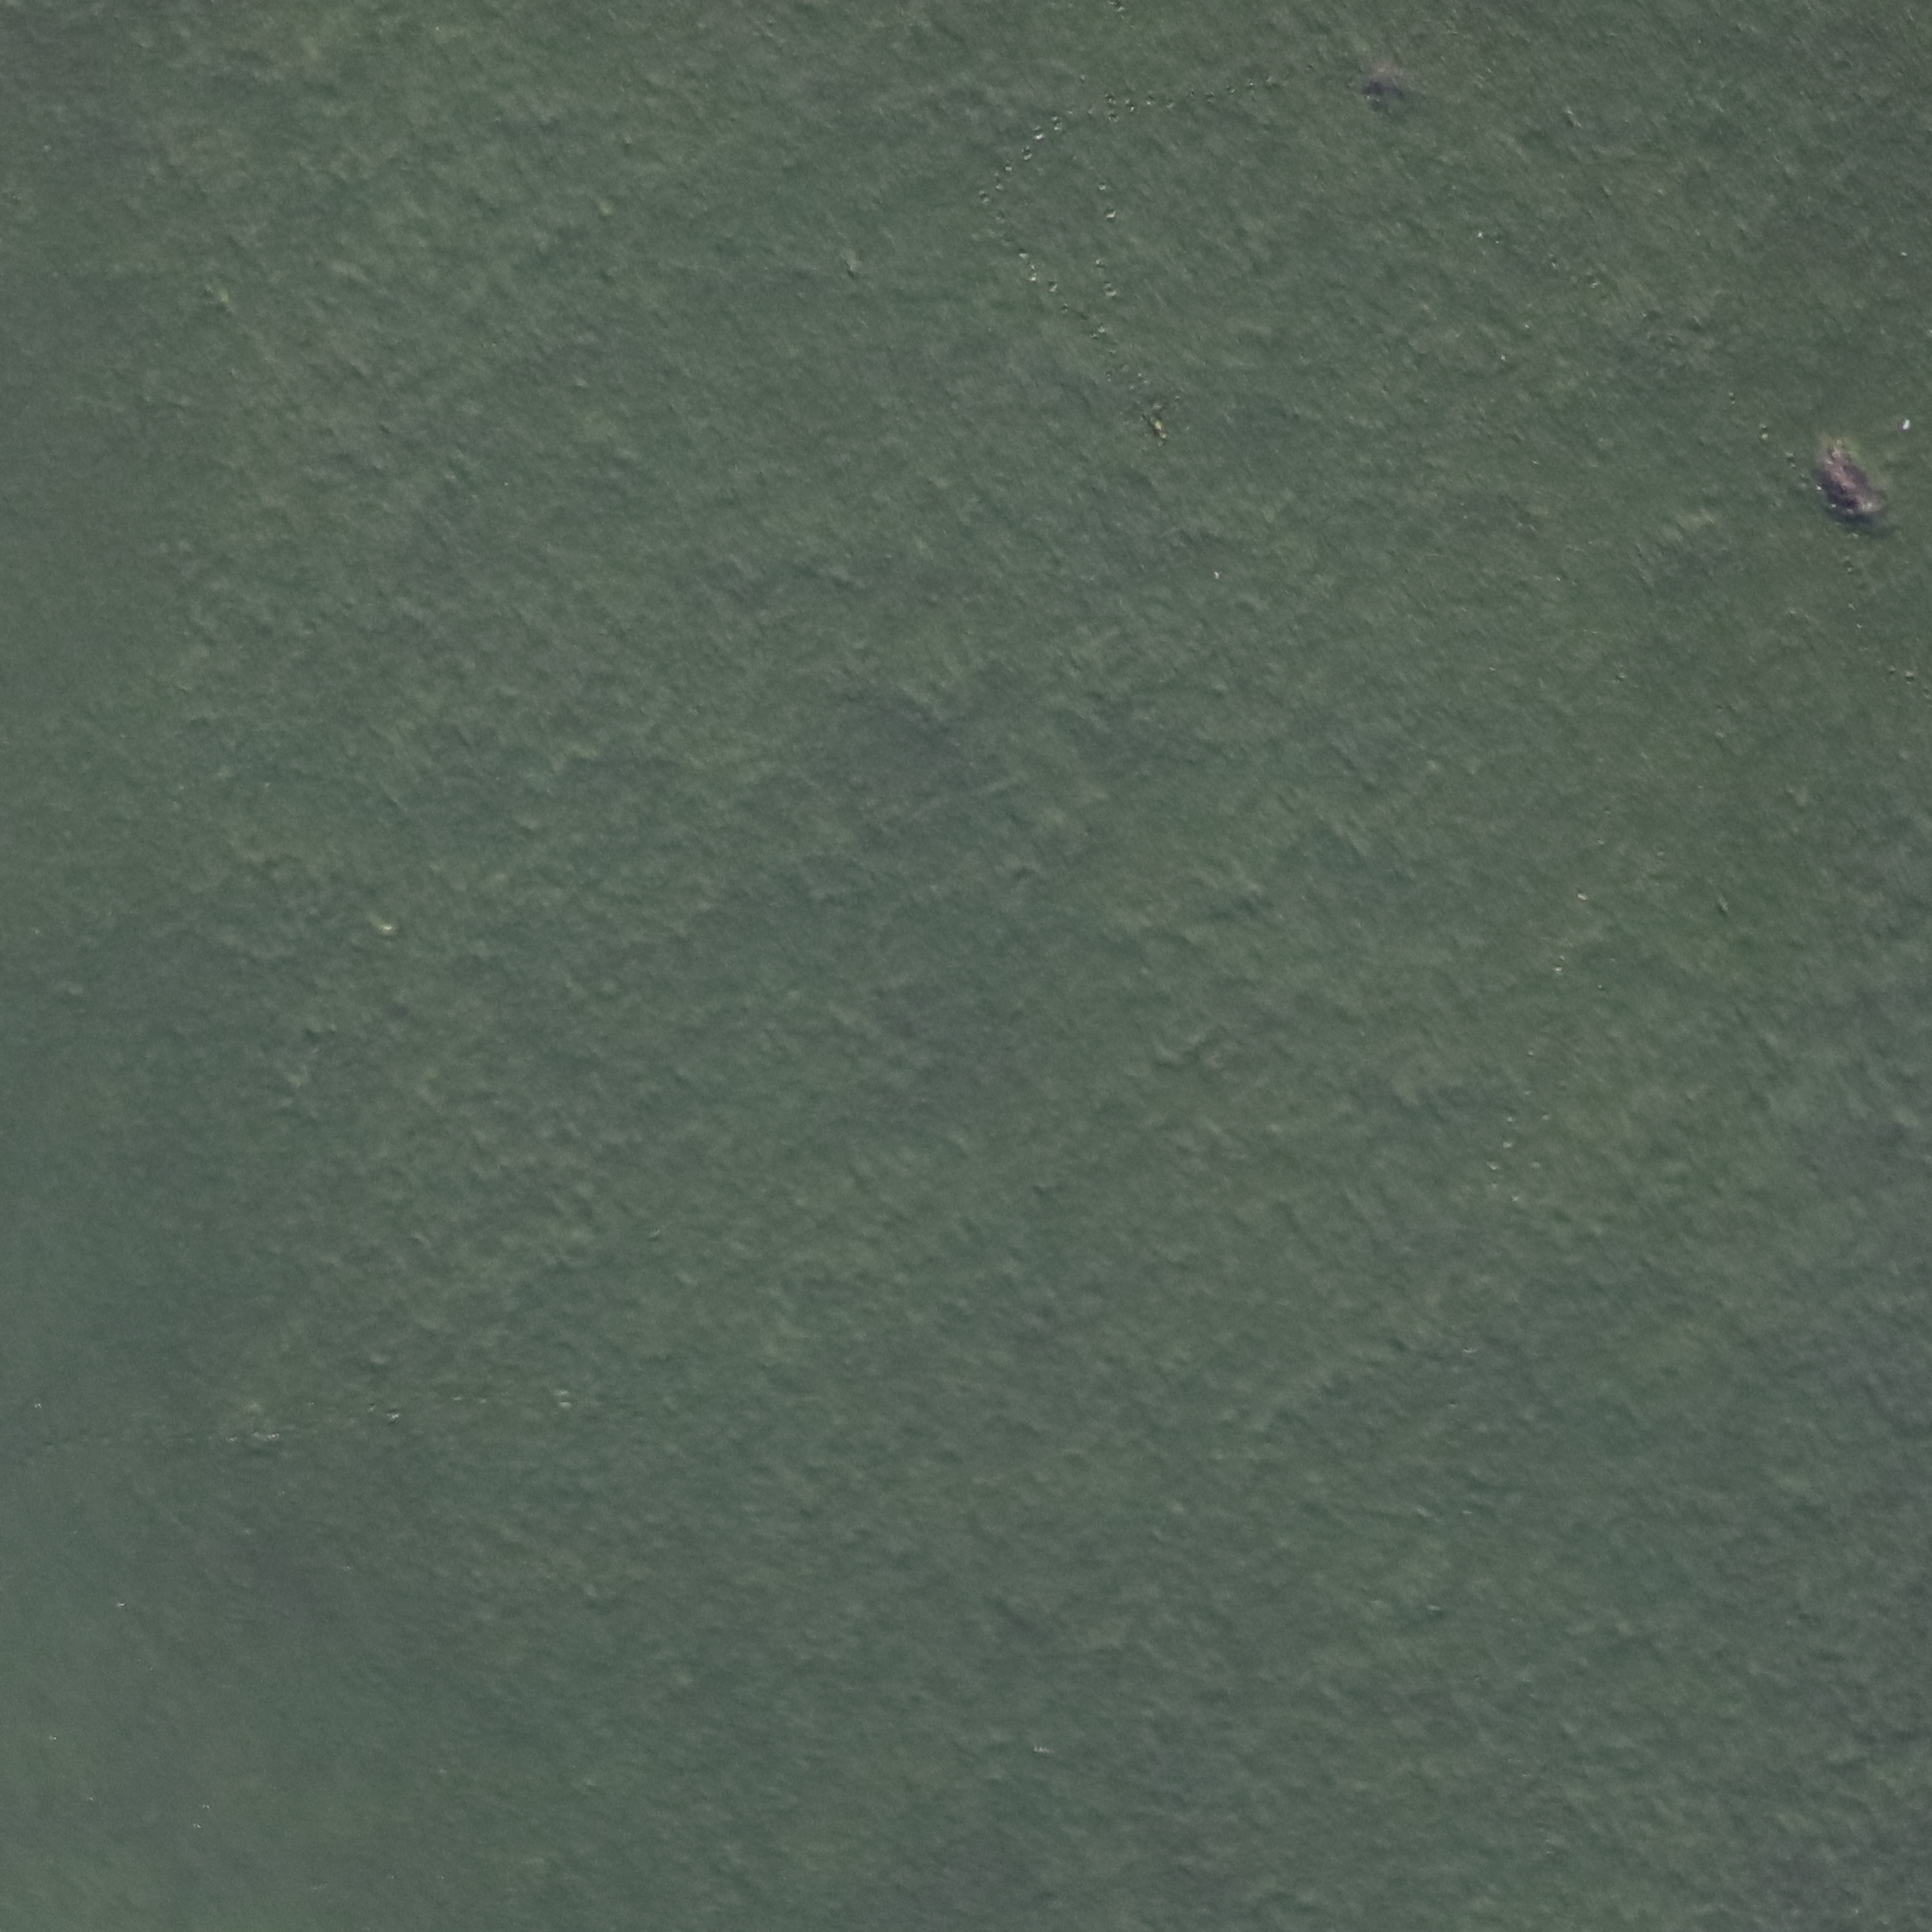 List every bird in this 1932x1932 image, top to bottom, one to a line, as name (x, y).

None